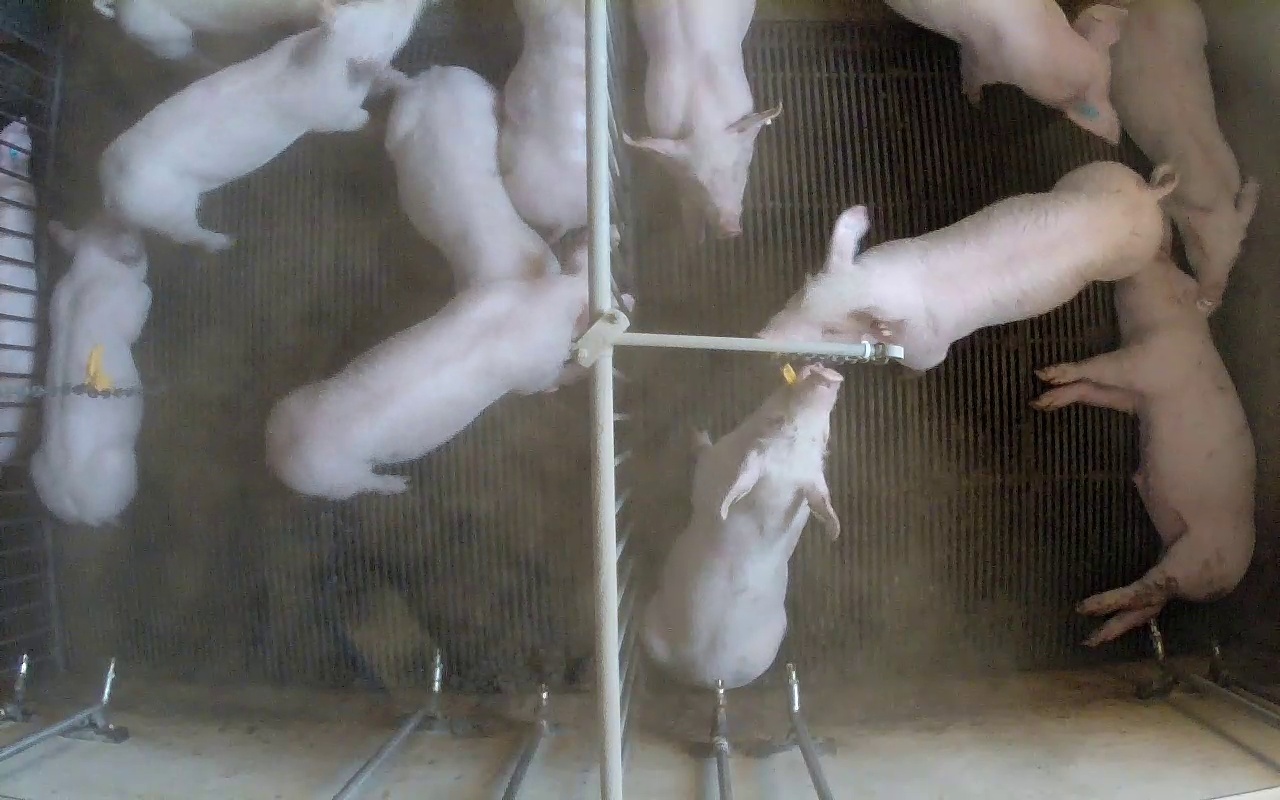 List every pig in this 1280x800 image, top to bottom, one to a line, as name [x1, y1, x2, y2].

pig [495, 0, 589, 245]
pig [888, 0, 1127, 148]
pig [94, 1, 346, 76]
pig [620, 1, 783, 247]
pig [99, 2, 426, 254]
pig [1110, 2, 1255, 312]
pig [384, 65, 594, 397]
pig [0, 116, 36, 466]
pig [756, 160, 1177, 370]
pig [32, 212, 156, 529]
pig [265, 223, 634, 501]
pig [1027, 248, 1257, 646]
pig [640, 365, 842, 690]